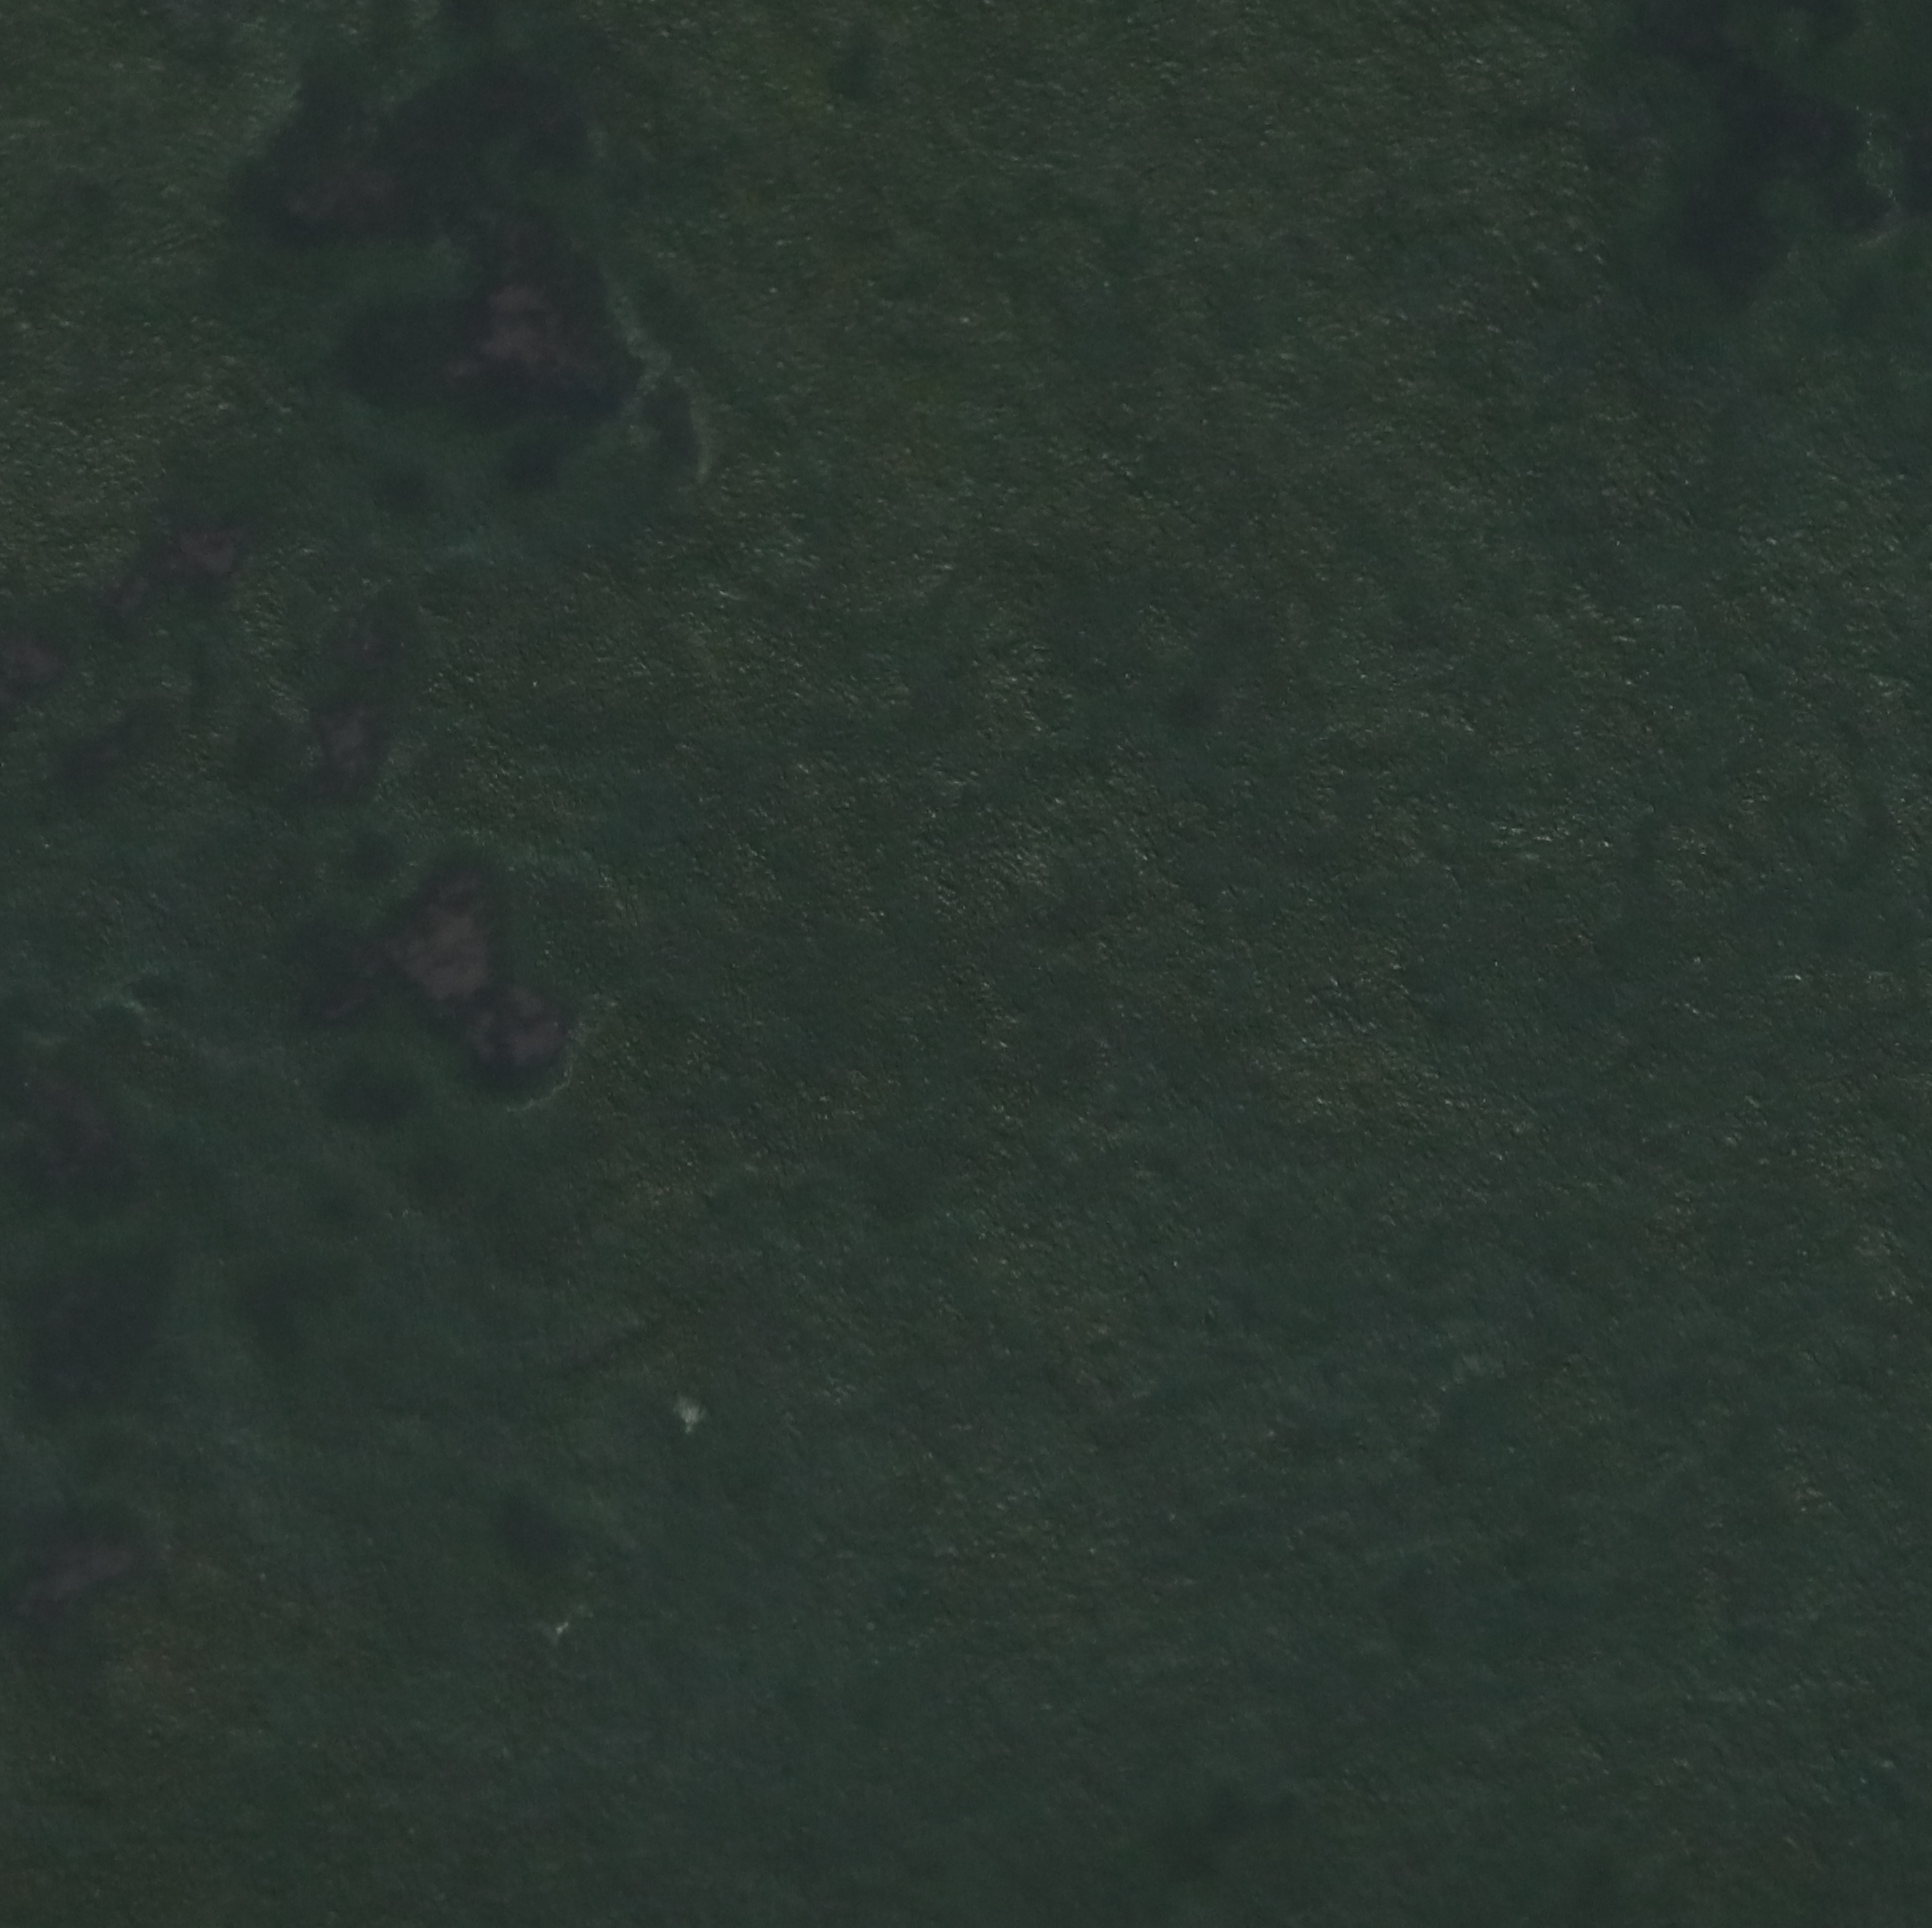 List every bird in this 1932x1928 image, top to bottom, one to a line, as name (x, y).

None